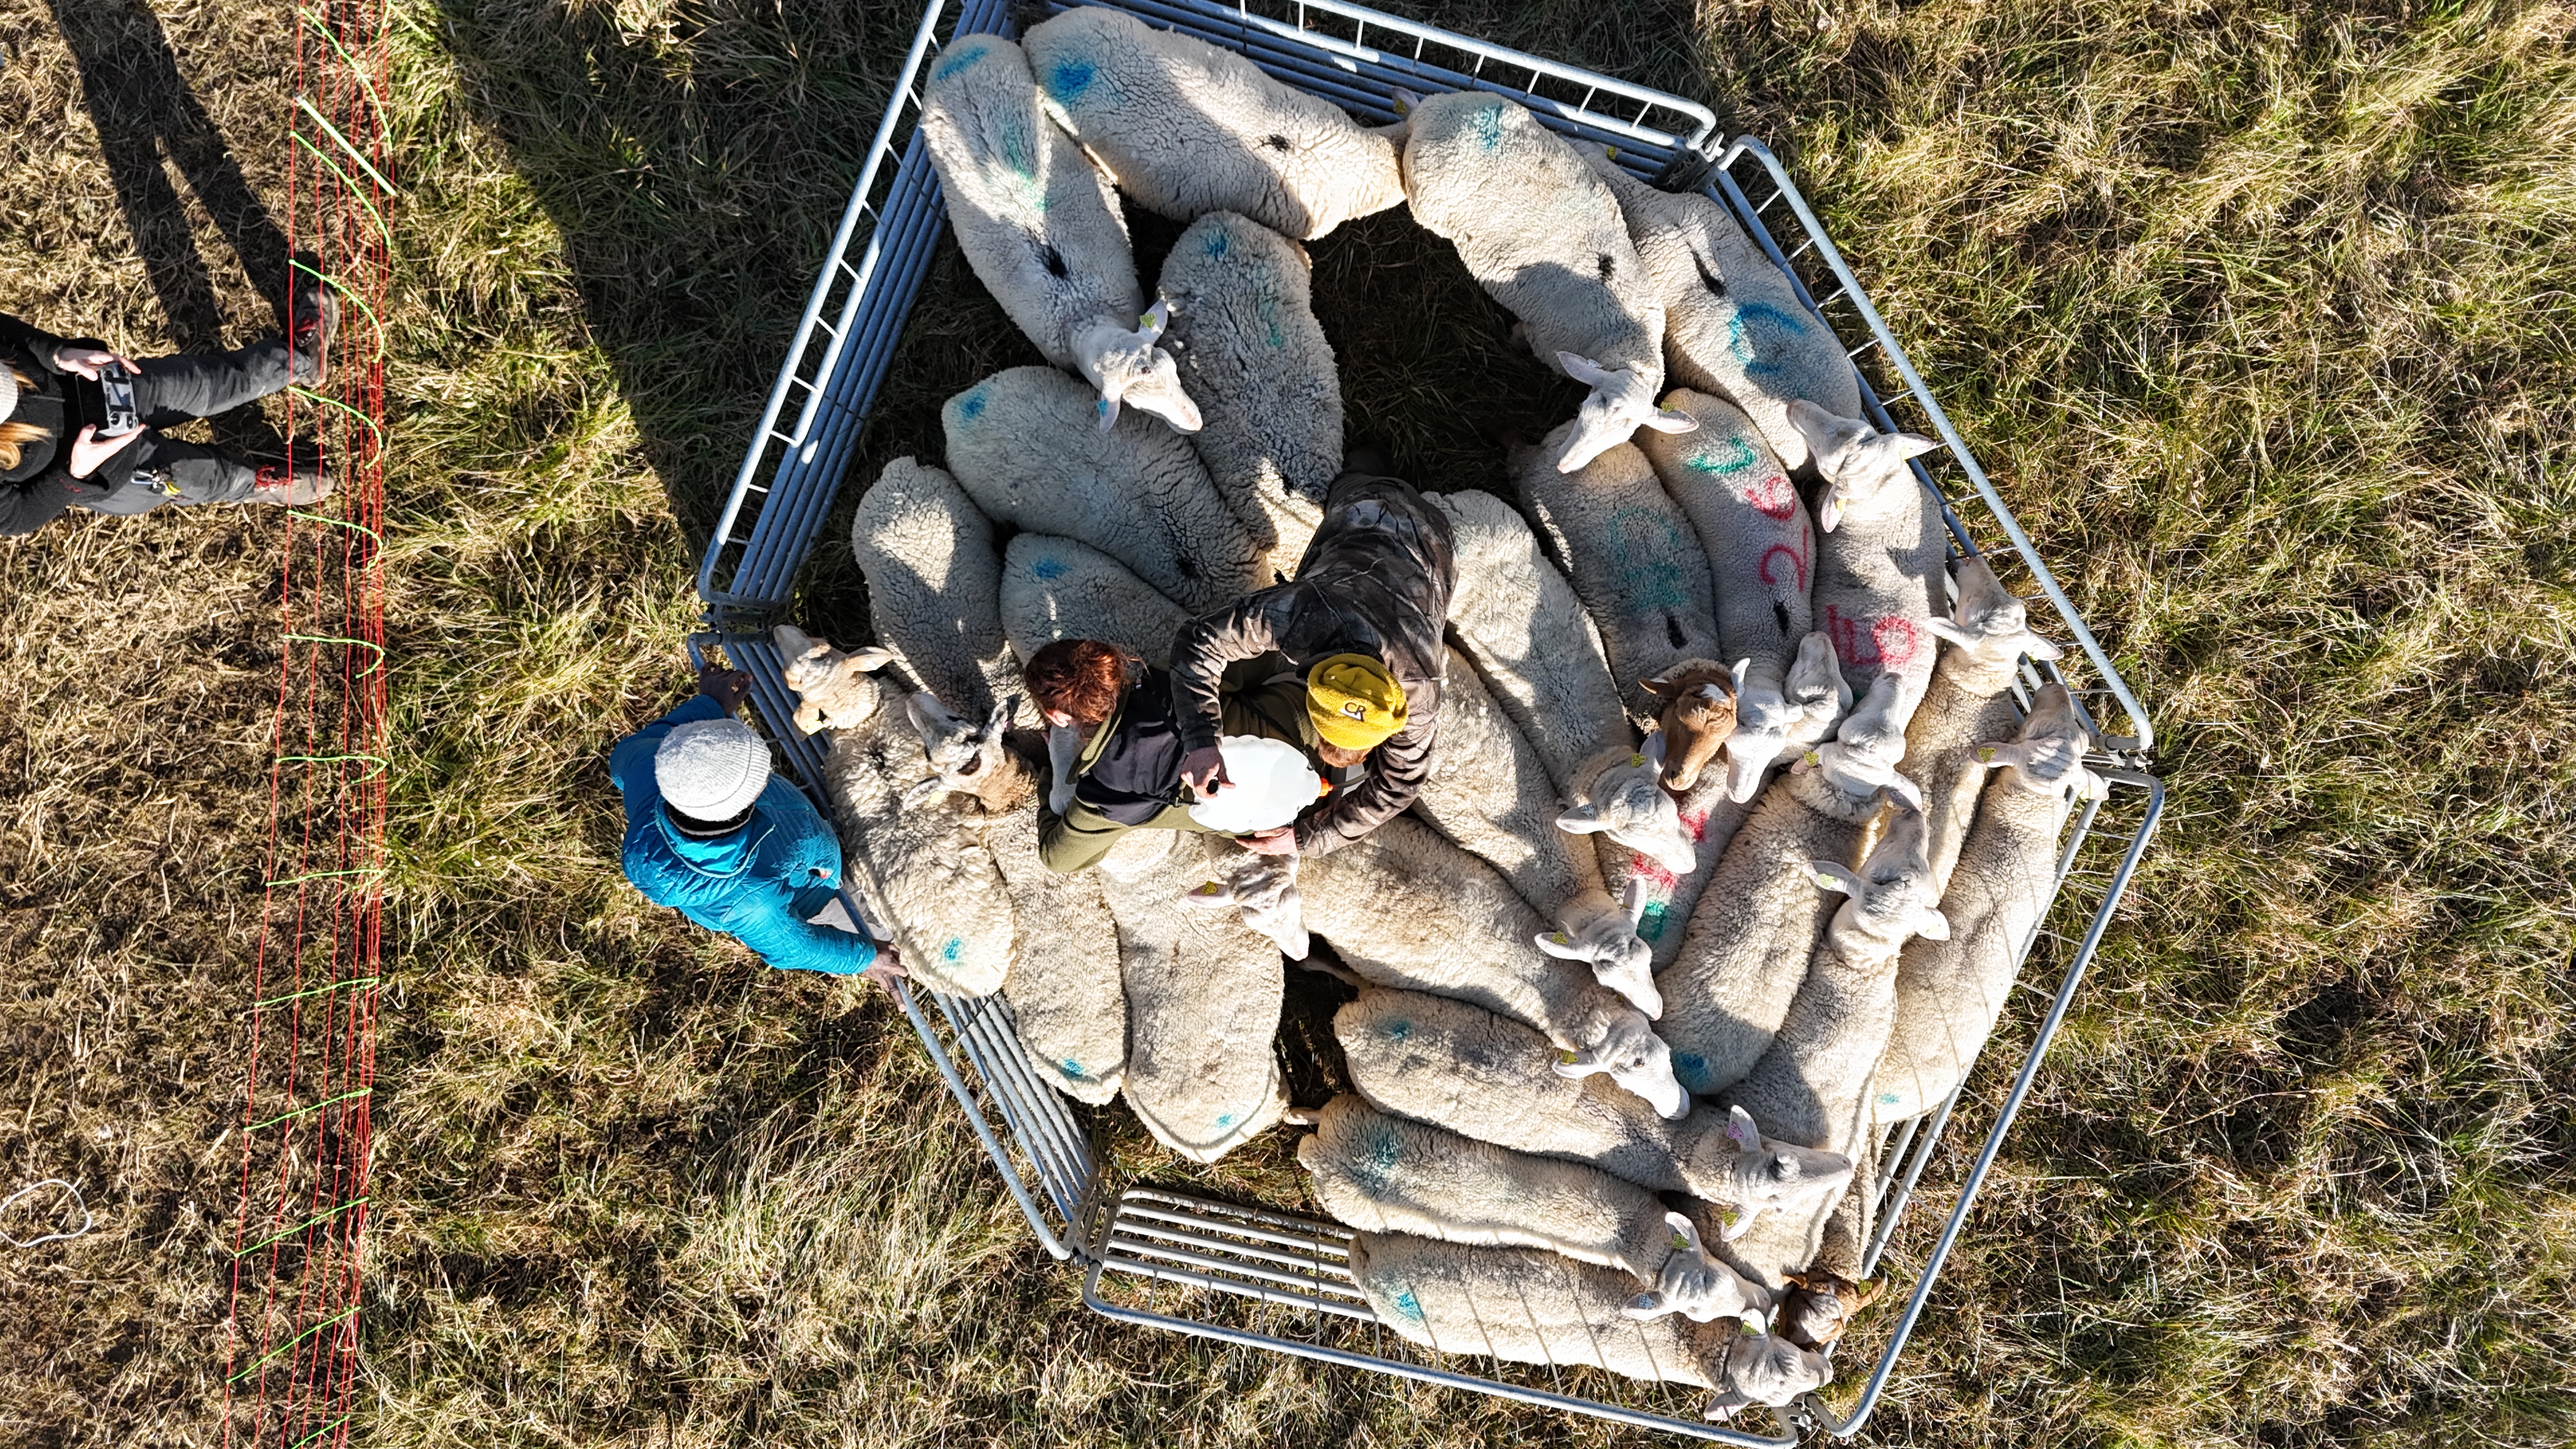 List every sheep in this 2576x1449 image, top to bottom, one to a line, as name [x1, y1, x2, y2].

sheep [1023, 5, 1417, 240]
sheep [920, 33, 1203, 435]
sheep [1403, 91, 1698, 474]
sheep [1560, 132, 1863, 505]
sheep [1156, 210, 1346, 584]
sheep [940, 364, 1281, 622]
sheep [1634, 387, 1818, 804]
sheep [1789, 397, 1947, 693]
sheep [1515, 421, 1753, 792]
sheep [853, 454, 1041, 757]
sheep [1420, 488, 1699, 876]
sheep [998, 530, 1312, 963]
sheep [1897, 562, 2064, 835]
sheep [770, 622, 1011, 998]
sheep [1594, 632, 1853, 976]
sheep [1412, 643, 1665, 1019]
sheep [1656, 674, 1923, 1098]
sheep [1873, 682, 2109, 1123]
sheep [902, 691, 1132, 1107]
sheep [1047, 722, 1287, 1167]
sheep [1300, 805, 1690, 1120]
sheep [1720, 811, 1952, 1303]
sheep [1333, 983, 1851, 1242]
sheep [1290, 1094, 1770, 1325]
sheep [1777, 1125, 1888, 1353]
sheep [1345, 1231, 1834, 1421]